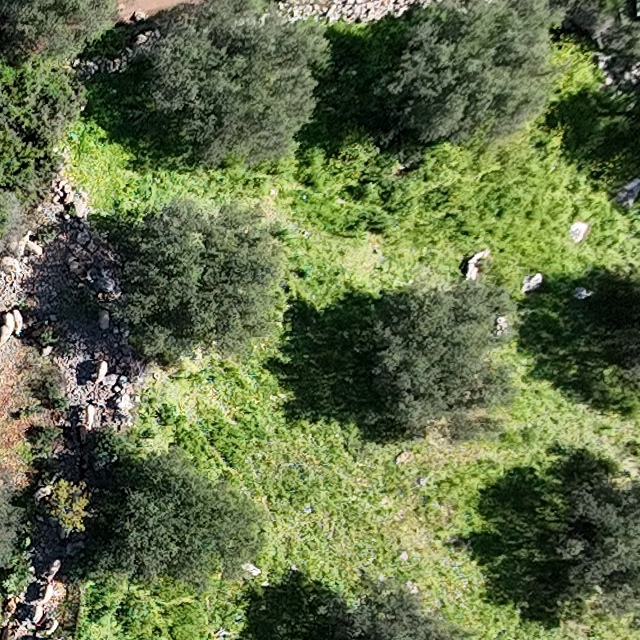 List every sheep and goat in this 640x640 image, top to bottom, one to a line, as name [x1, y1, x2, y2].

sheep [15, 231, 30, 257]
sheep [77, 232, 90, 245]
sheep [27, 242, 43, 256]
sheep [72, 244, 94, 263]
sheep [2, 256, 23, 274]
sheep [68, 256, 93, 283]
sheep [93, 275, 115, 294]
sheep [97, 292, 122, 301]
sheep [12, 310, 23, 337]
sheep [98, 310, 109, 330]
sheep [0, 312, 14, 351]
sheep [40, 346, 52, 358]
sheep [93, 361, 107, 385]
sheep [85, 404, 95, 431]
sheep [77, 426, 87, 444]
sheep [33, 485, 53, 508]
sheep [45, 560, 60, 583]
sheep [36, 585, 52, 606]
sheep [4, 596, 18, 616]
sheep [33, 607, 44, 622]
sheep [45, 619, 58, 635]
sheep [0, 626, 9, 639]